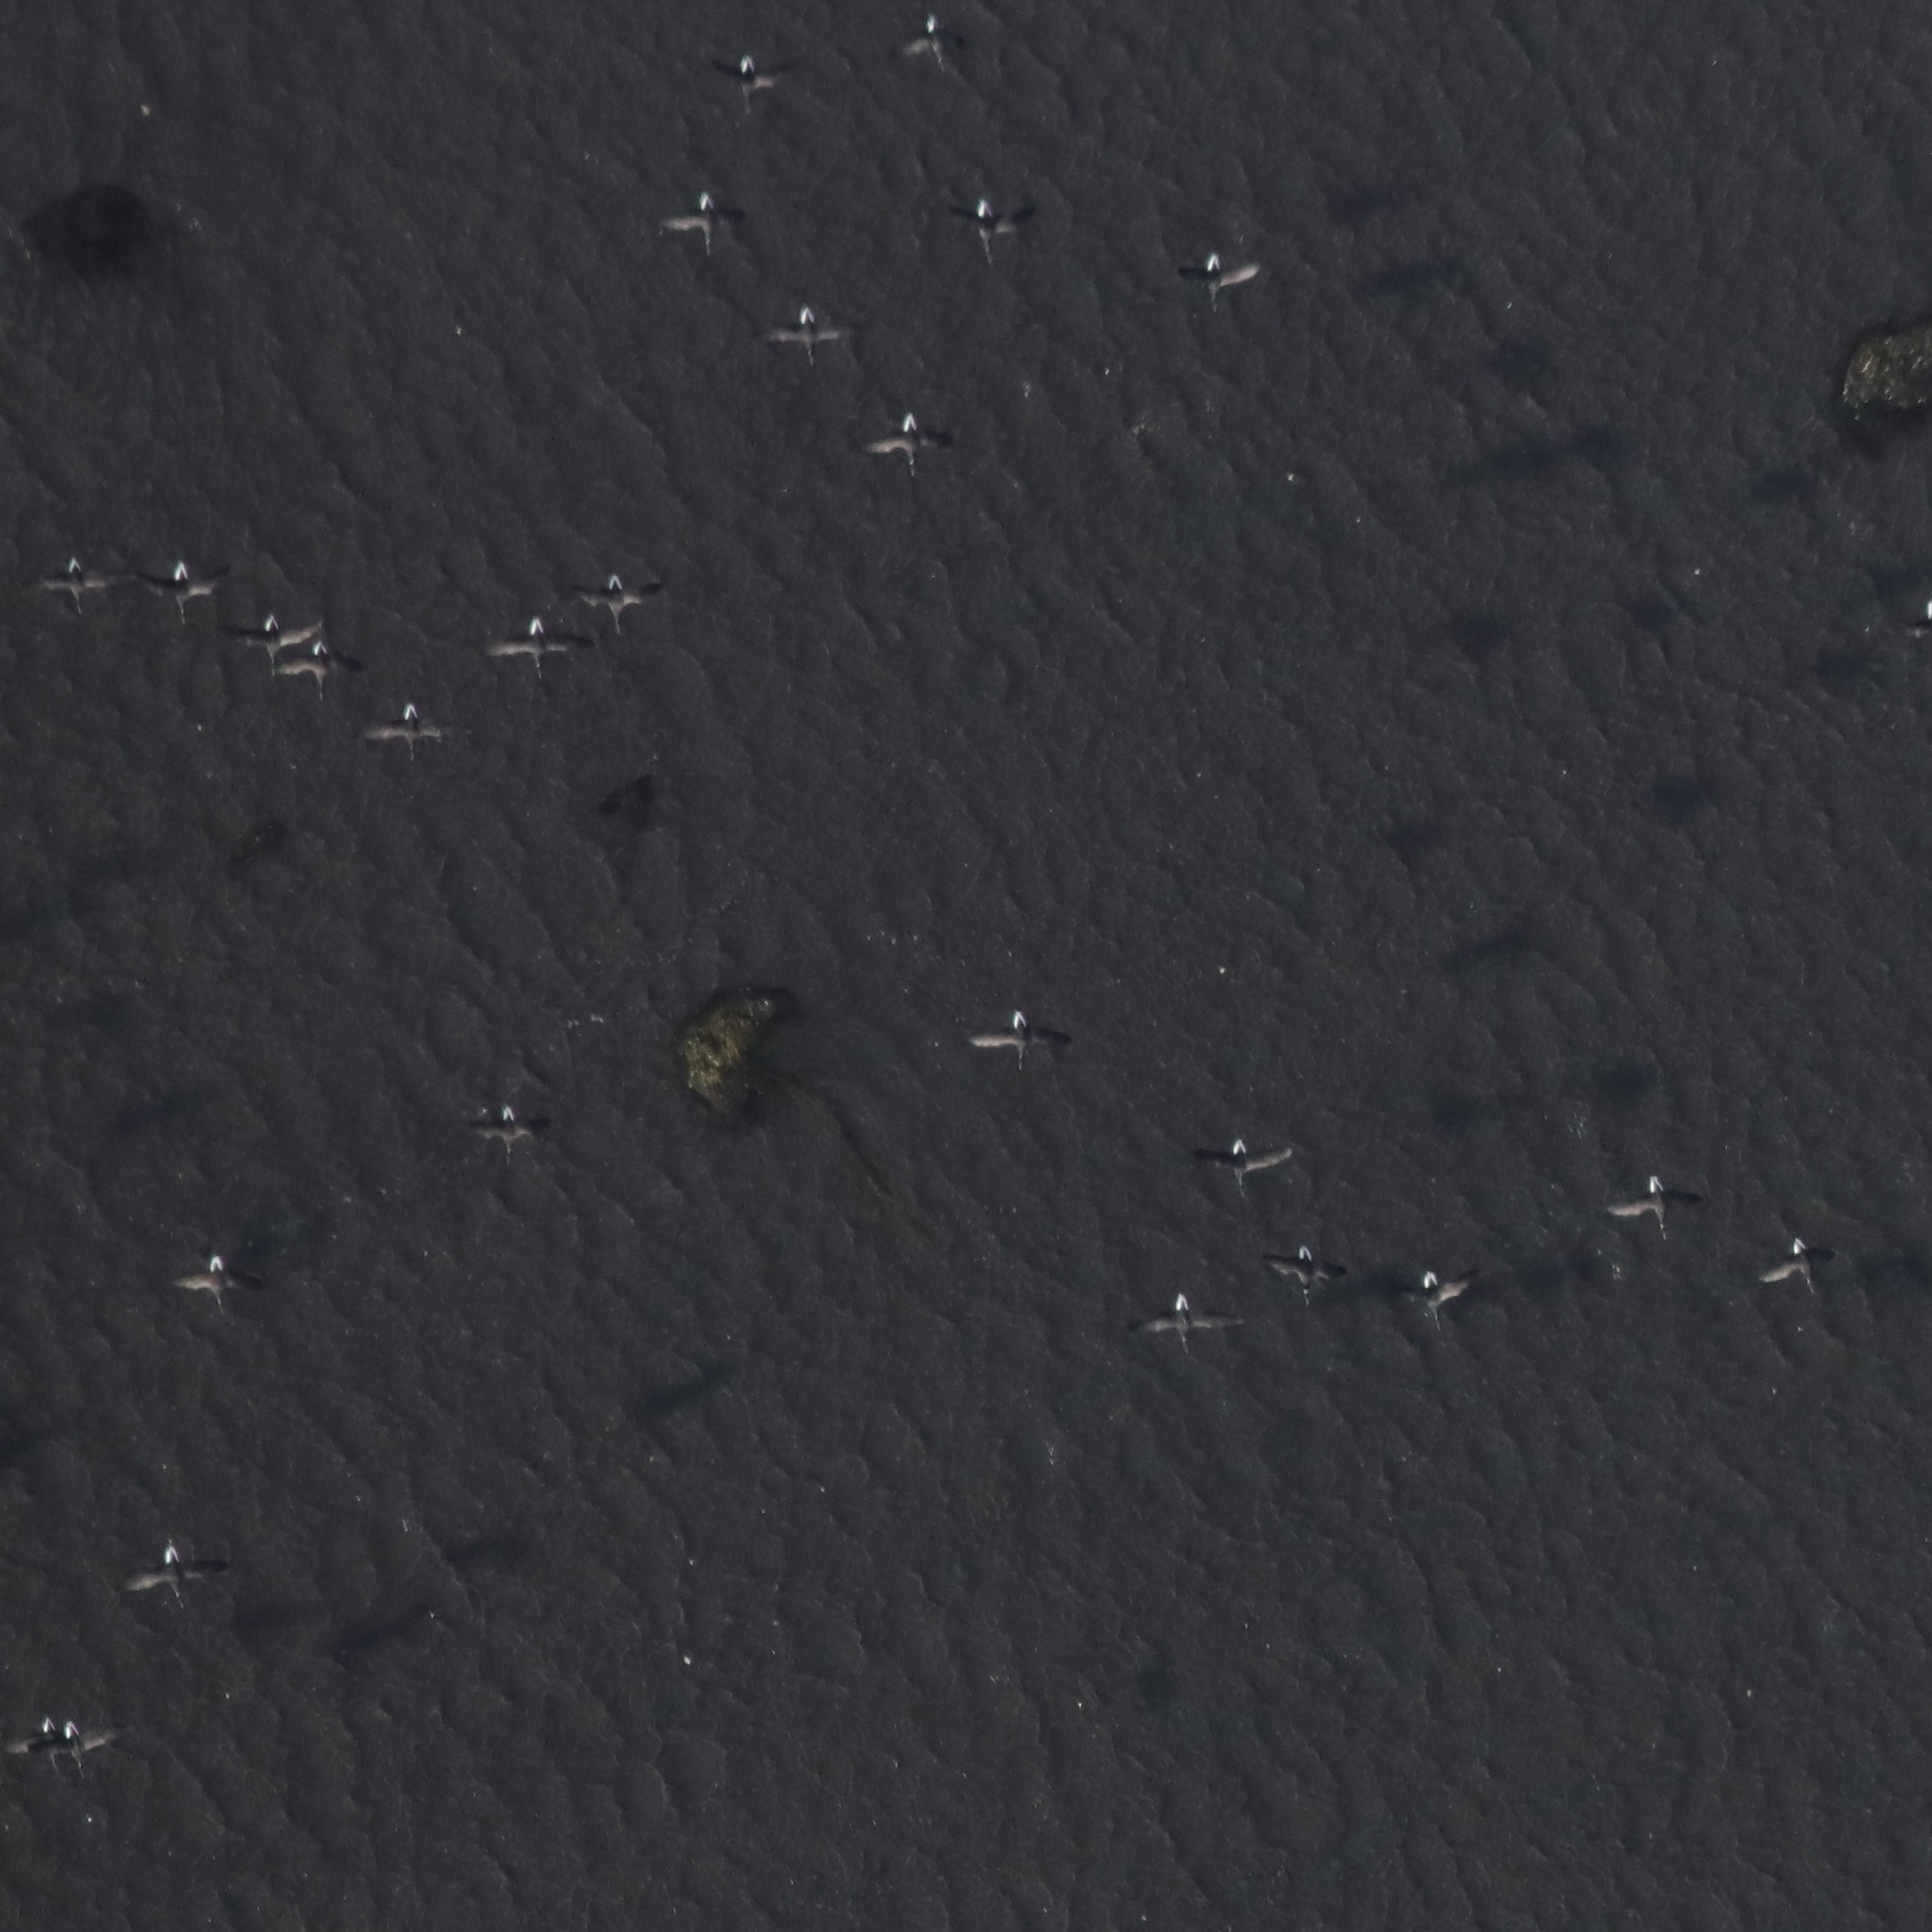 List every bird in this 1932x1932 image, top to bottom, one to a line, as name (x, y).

brant (937, 40)
brant (746, 81)
brant (704, 218)
brant (984, 227)
brant (1214, 279)
brant (809, 337)
brant (912, 443)
brant (73, 583)
brant (176, 588)
brant (625, 597)
brant (272, 639)
brant (536, 643)
brant (319, 663)
brant (409, 726)
brant (1020, 1037)
brant (511, 1133)
brant (1237, 1163)
brant (1658, 1203)
brant (1804, 1260)
brant (1300, 1269)
brant (219, 1283)
brant (1444, 1290)
brant (1186, 1323)
brant (173, 1572)
brant (42, 1741)
brant (72, 1741)